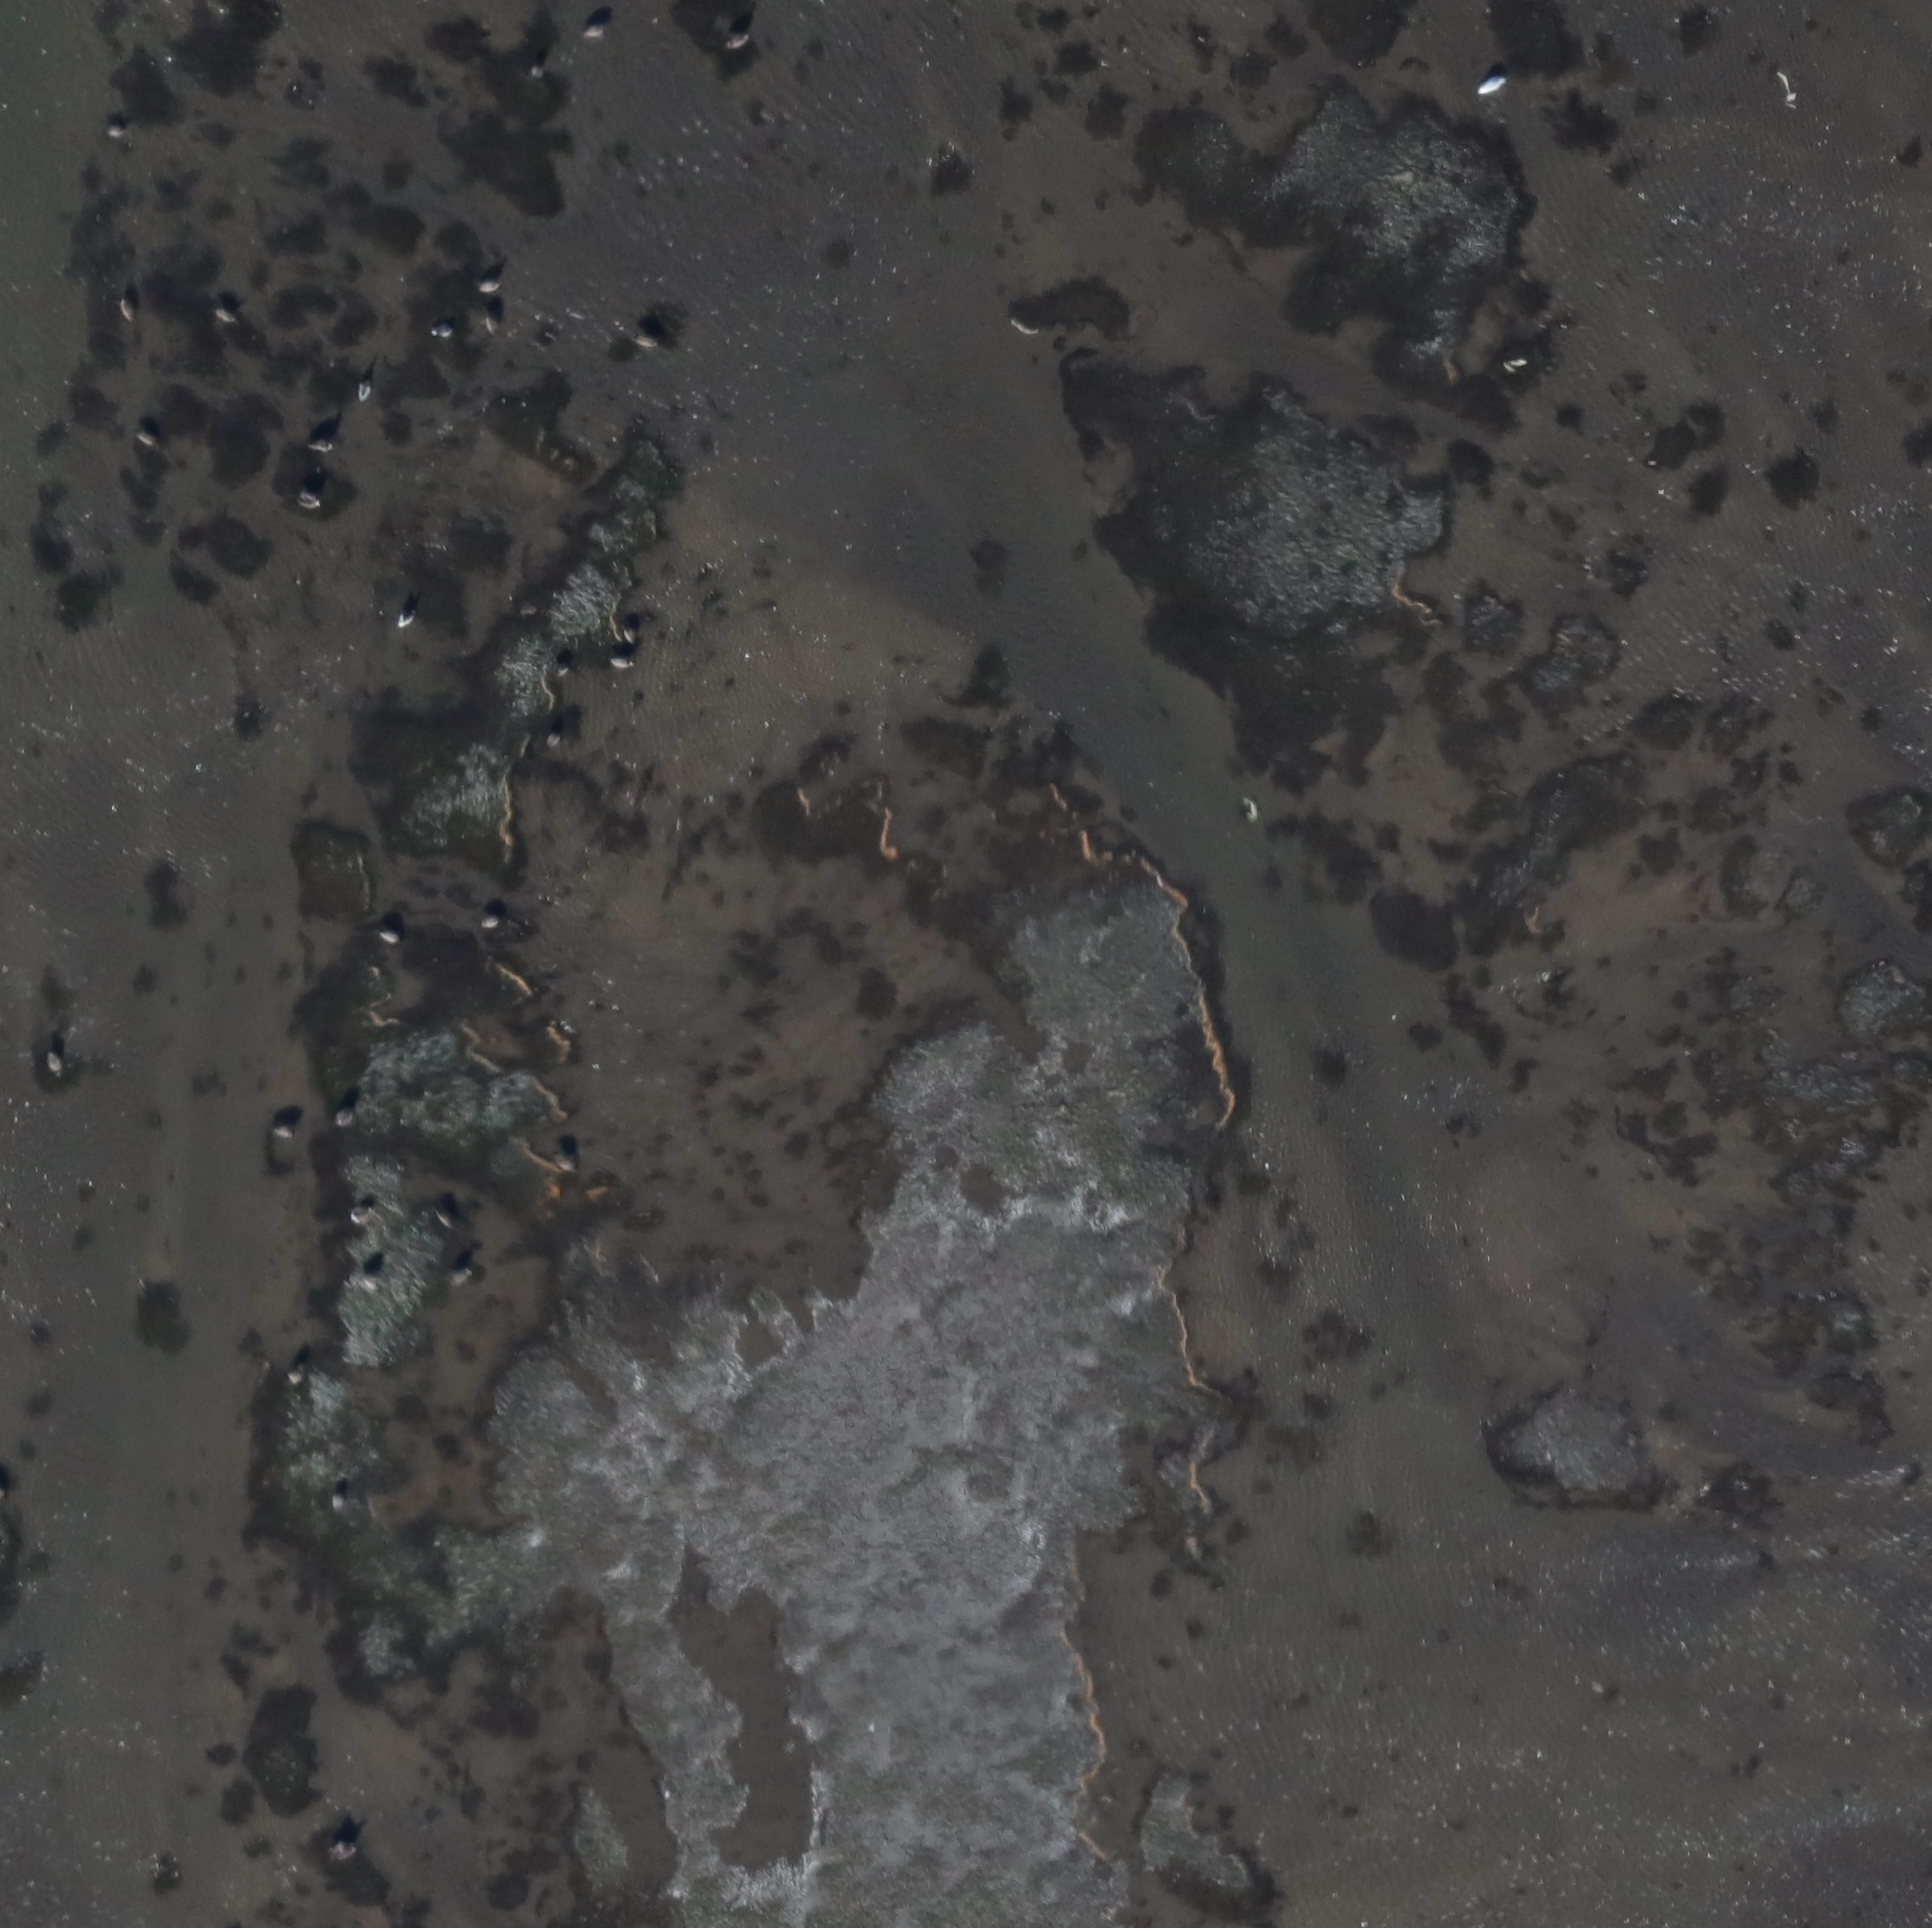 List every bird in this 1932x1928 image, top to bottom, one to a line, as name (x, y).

Canada goose (594, 29)
Canada goose (737, 40)
Canada goose (536, 73)
gull (1492, 84)
Canada goose (112, 131)
Canada goose (489, 287)
Canada goose (128, 309)
Canada goose (224, 314)
Canada goose (492, 324)
brant (444, 330)
Canada goose (647, 340)
brant (363, 392)
Canada goose (147, 438)
Canada goose (322, 444)
Canada goose (308, 501)
brant (407, 617)
Canada goose (630, 634)
Canada goose (619, 661)
Canada goose (561, 668)
Canada goose (552, 743)
brant (1250, 807)
Canada goose (491, 921)
Canada goose (390, 937)
Canada goose (53, 1064)
Canada goose (344, 1116)
Canada goose (284, 1130)
Canada goose (564, 1160)
Canada goose (362, 1212)
Canada goose (447, 1222)
Canada goose (463, 1276)
Canada goose (373, 1284)
Canada goose (294, 1376)
Canada goose (338, 1502)
Canada goose (342, 1847)